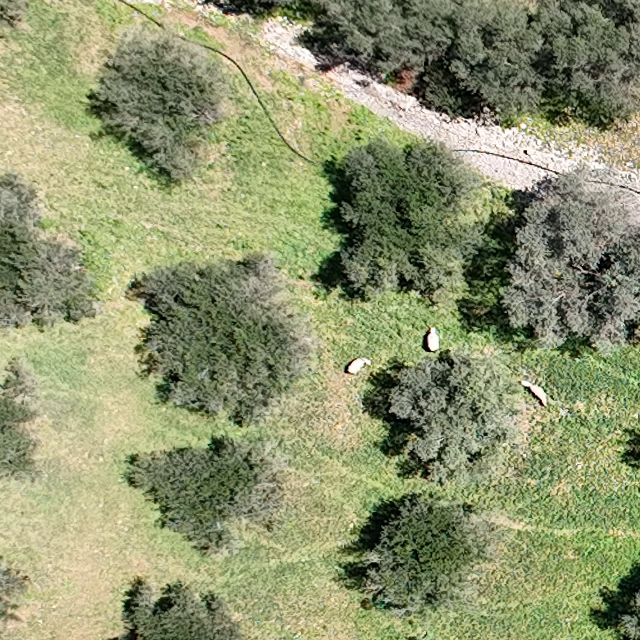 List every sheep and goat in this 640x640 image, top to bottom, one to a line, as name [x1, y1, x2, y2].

sheep [427, 326, 440, 352]
sheep [347, 358, 371, 374]
sheep [520, 380, 548, 407]